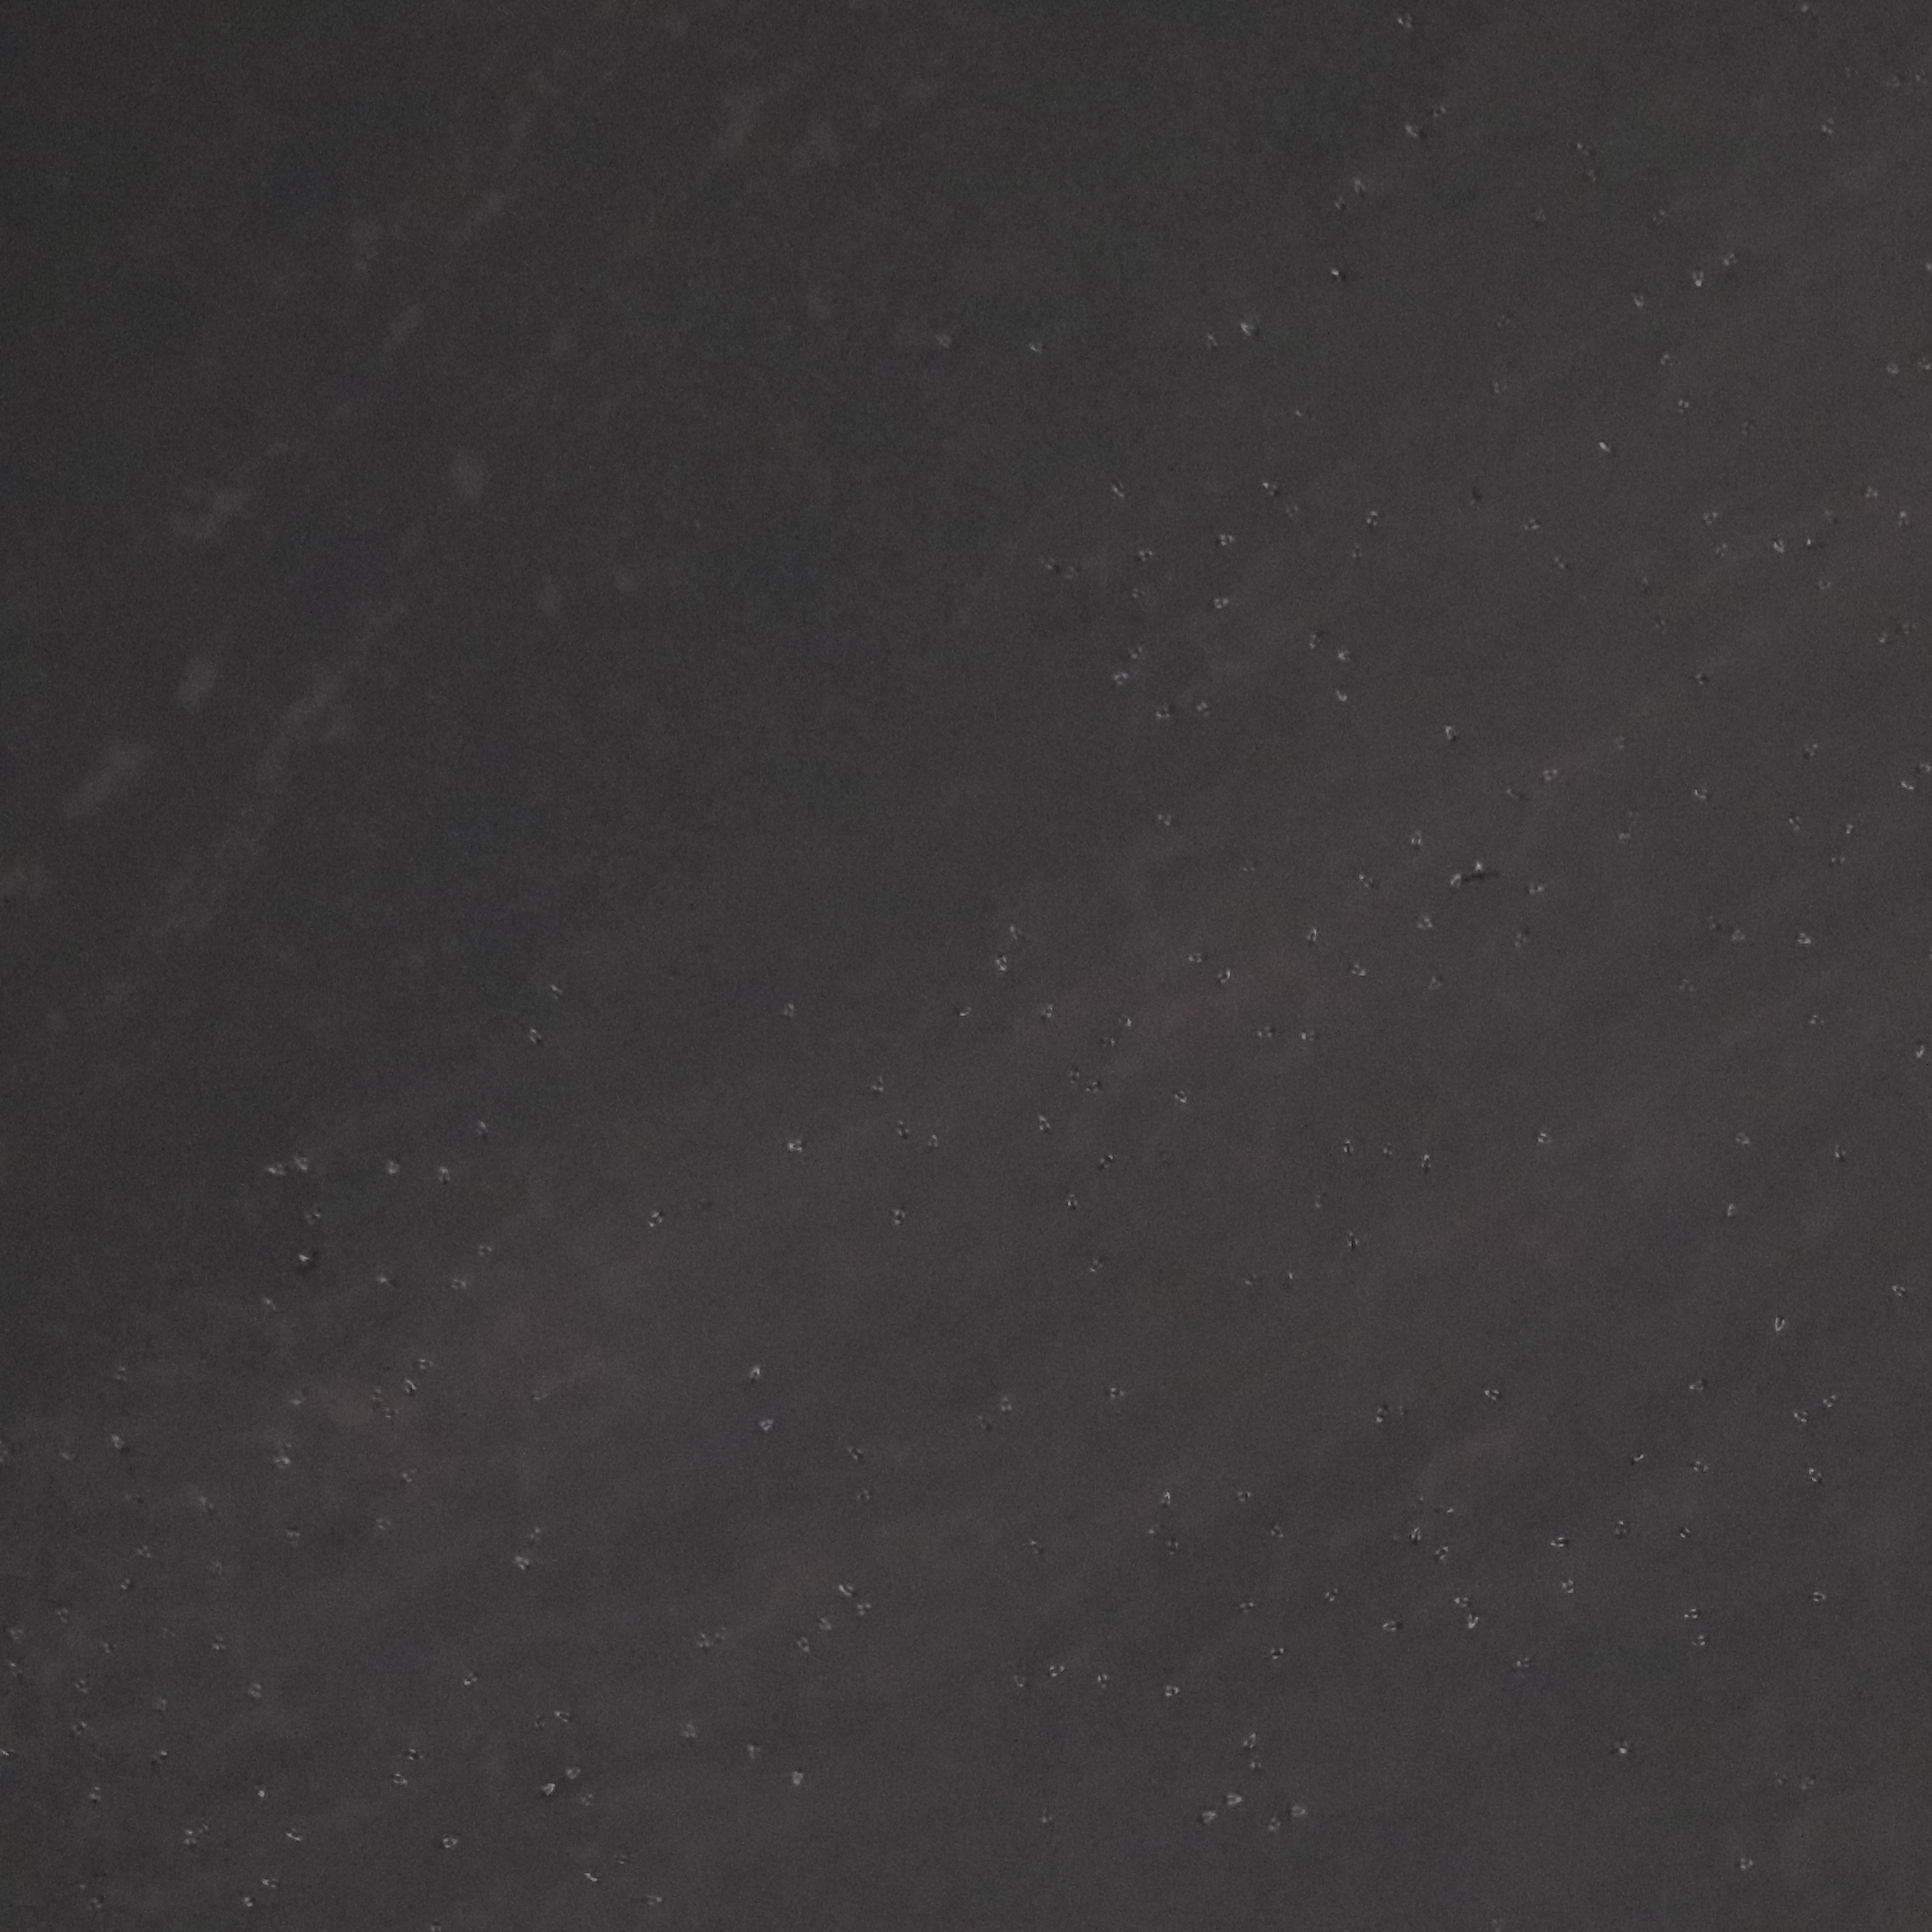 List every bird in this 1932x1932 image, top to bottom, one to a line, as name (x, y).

brant (1406, 21)
brant (1857, 76)
brant (1925, 81)
brant (1894, 85)
brant (1827, 122)
brant (1421, 135)
brant (1584, 144)
brant (1601, 175)
brant (1356, 195)
brant (1344, 207)
brant (1543, 212)
brant (1660, 223)
brant (1731, 262)
brant (1931, 269)
brant (1338, 279)
brant (1704, 283)
brant (1647, 299)
brant (1515, 317)
brant (1246, 333)
brant (939, 340)
brant (1038, 346)
brant (1215, 348)
brant (1667, 365)
brant (1886, 367)
brant (1926, 370)
brant (1497, 378)
brant (1682, 398)
brant (1310, 416)
brant (1755, 433)
brant (1605, 442)
brant (1274, 488)
brant (1871, 489)
brant (1468, 492)
brant (1118, 493)
brant (1294, 512)
brant (1379, 514)
brant (1716, 515)
brant (1907, 520)
brant (1837, 521)
brant (1529, 526)
brant (1225, 543)
brant (1718, 546)
brant (1817, 546)
brant (1776, 547)
brant (1147, 553)
brant (1362, 554)
brant (1560, 561)
brant (1051, 564)
brant (1075, 569)
brant (1642, 582)
brant (1823, 584)
brant (1141, 593)
brant (1226, 606)
brant (1666, 616)
brant (1317, 632)
brant (1914, 633)
brant (1892, 639)
brant (1130, 648)
brant (1349, 653)
brant (1119, 670)
brant (1700, 682)
brant (1350, 690)
brant (1212, 711)
brant (1157, 716)
brant (1456, 730)
brant (1616, 743)
brant (1808, 754)
brant (1926, 768)
brant (1552, 772)
brant (1911, 787)
brant (1515, 796)
brant (1694, 802)
brant (1162, 808)
brant (1642, 816)
brant (1793, 832)
brant (1852, 835)
brant (1630, 838)
brant (1427, 839)
brant (1842, 864)
brant (1254, 865)
brant (1482, 871)
brant (1453, 888)
brant (1359, 892)
brant (1531, 894)
brant (1716, 923)
brant (1424, 925)
brant (1744, 931)
brant (1313, 933)
brant (1008, 934)
brant (1803, 937)
brant (1524, 943)
brant (1199, 963)
brant (1004, 971)
brant (1362, 977)
brant (1227, 978)
brant (1694, 982)
brant (1435, 984)
brant (554, 994)
brant (963, 1012)
brant (789, 1013)
brant (1045, 1014)
brant (1828, 1015)
brant (1124, 1021)
brant (545, 1033)
brant (1273, 1043)
brant (1313, 1044)
brant (1112, 1048)
brant (1920, 1051)
brant (1072, 1074)
brant (887, 1093)
brant (1183, 1094)
brant (1098, 1095)
brant (1044, 1123)
brant (904, 1129)
brant (484, 1131)
brant (1747, 1135)
brant (935, 1137)
brant (802, 1138)
brant (1353, 1141)
brant (1543, 1143)
brant (1387, 1150)
brant (1849, 1155)
brant (304, 1162)
brant (1109, 1162)
brant (273, 1166)
brant (388, 1166)
brant (444, 1169)
brant (1435, 1169)
brant (1069, 1193)
brant (1314, 1199)
brant (906, 1209)
brant (317, 1216)
brant (661, 1216)
brant (1732, 1219)
brant (1345, 1236)
brant (488, 1250)
brant (314, 1258)
brant (1104, 1260)
brant (1282, 1278)
brant (388, 1279)
brant (1246, 1279)
brant (457, 1284)
brant (1905, 1285)
brant (273, 1305)
brant (1787, 1327)
brant (751, 1369)
brant (418, 1370)
brant (413, 1383)
brant (1696, 1388)
brant (1122, 1389)
brant (303, 1394)
brant (538, 1394)
brant (1488, 1394)
brant (375, 1396)
brant (1015, 1396)
brant (1837, 1397)
brant (401, 1407)
brant (1381, 1415)
brant (1805, 1415)
brant (770, 1420)
brant (978, 1428)
brant (124, 1435)
brant (285, 1444)
brant (859, 1447)
brant (68, 1450)
brant (1636, 1458)
brant (1712, 1466)
brant (277, 1467)
brant (414, 1472)
brant (1823, 1484)
brant (871, 1498)
brant (214, 1503)
brant (1162, 1506)
brant (1247, 1507)
brant (375, 1522)
brant (1618, 1527)
brant (537, 1529)
brant (1276, 1531)
brant (1414, 1531)
brant (290, 1534)
brant (1153, 1534)
brant (1679, 1538)
brant (1561, 1542)
brant (1038, 1543)
brant (137, 1550)
brant (1187, 1550)
brant (1443, 1553)
brant (223, 1565)
brant (526, 1566)
brant (126, 1579)
brant (1571, 1590)
brant (845, 1592)
brant (1824, 1592)
brant (1466, 1595)
brant (1336, 1602)
brant (1242, 1608)
brant (865, 1612)
brant (60, 1614)
brant (1694, 1617)
brant (165, 1620)
brant (1472, 1624)
brant (832, 1626)
brant (1393, 1632)
brant (727, 1633)
brant (18, 1639)
brant (119, 1640)
brant (702, 1642)
brant (1702, 1642)
brant (215, 1648)
brant (1274, 1649)
brant (808, 1651)
brant (1529, 1661)
brant (11, 1670)
brant (1056, 1673)
brant (1103, 1675)
brant (471, 1682)
brant (1021, 1682)
brant (253, 1686)
brant (80, 1688)
brant (1171, 1691)
brant (162, 1707)
brant (543, 1717)
brant (568, 1717)
brant (693, 1727)
brant (82, 1733)
brant (1251, 1741)
brant (1627, 1743)
brant (7, 1746)
brant (760, 1749)
brant (166, 1758)
brant (415, 1760)
brant (1254, 1765)
brant (570, 1769)
brant (802, 1772)
brant (1814, 1774)
brant (1789, 1775)
brant (404, 1789)
brant (254, 1793)
brant (551, 1794)
brant (93, 1795)
brant (1247, 1800)
brant (599, 1806)
brant (1292, 1808)
brant (1056, 1819)
brant (1209, 1821)
brant (285, 1825)
brant (210, 1826)
brant (1271, 1836)
brant (447, 1838)
brant (185, 1848)
brant (631, 1855)
brant (1756, 1856)
brant (597, 1864)
brant (272, 1874)
brant (103, 1876)
brant (79, 1888)
brant (655, 1896)
brant (248, 1904)
brant (101, 1905)
brant (1498, 1914)
brant (427, 1920)